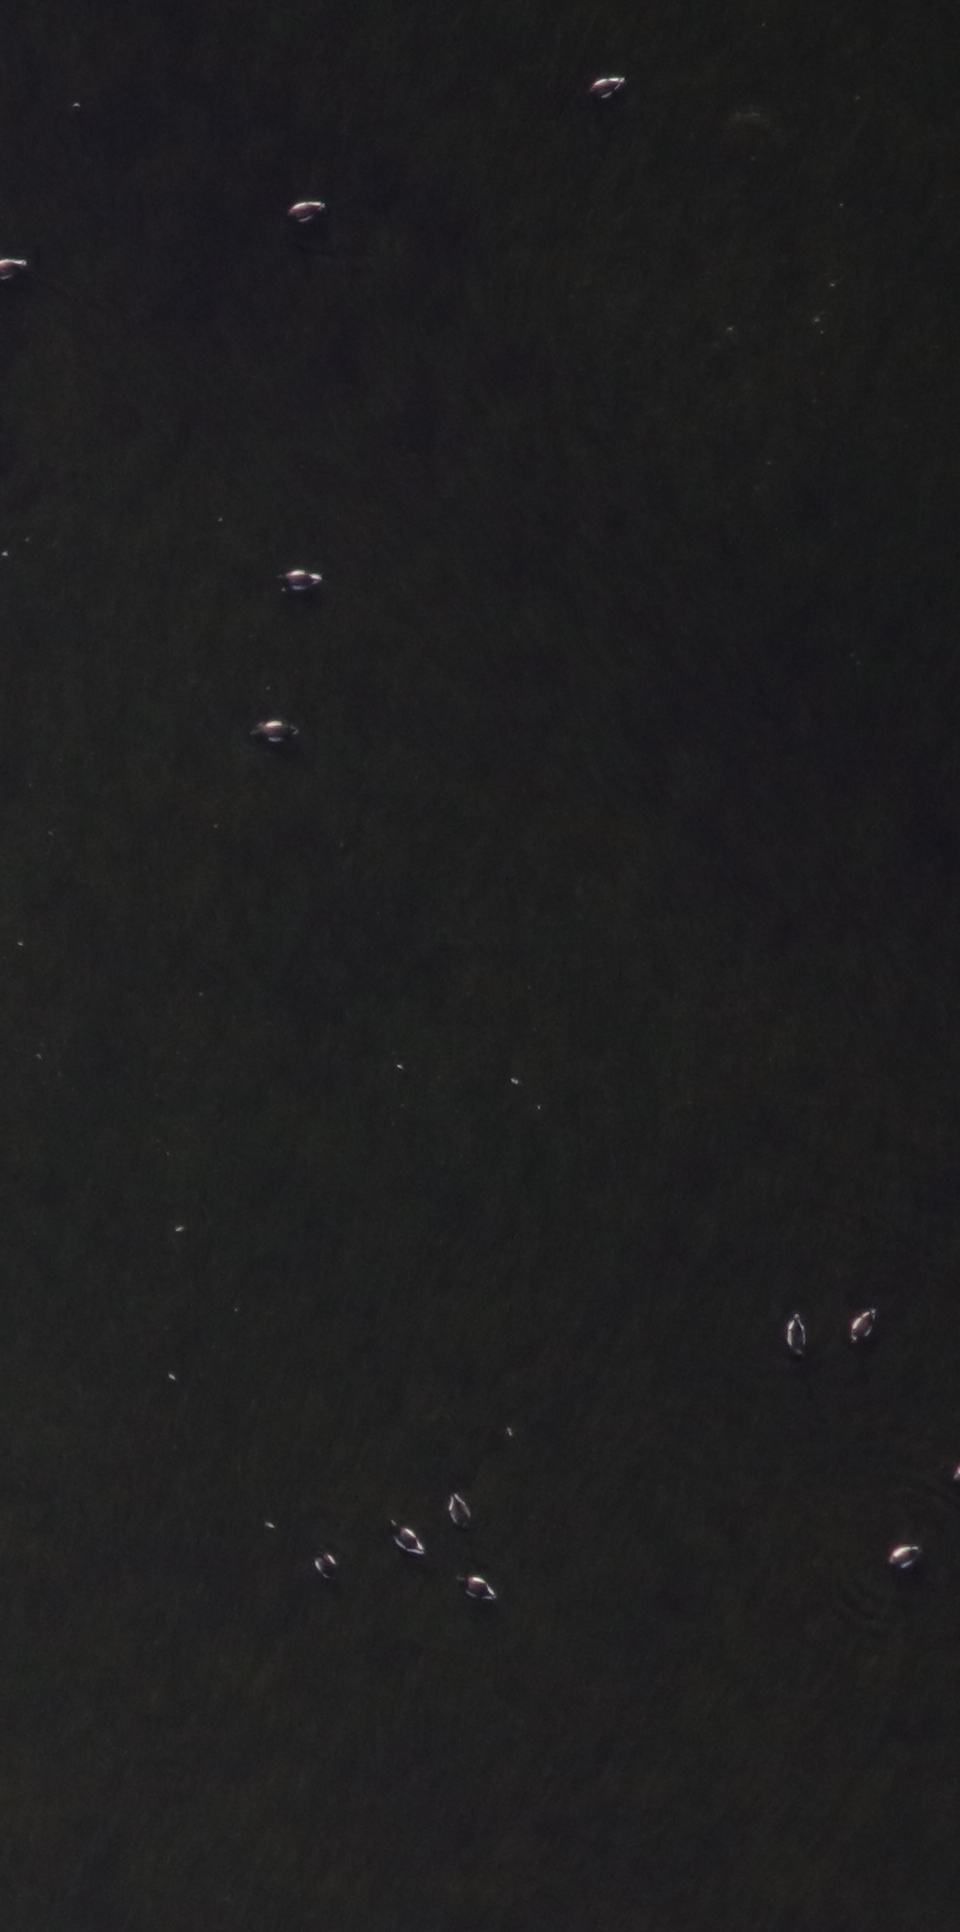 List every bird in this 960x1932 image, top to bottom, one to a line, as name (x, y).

brant (608, 83)
brant (303, 213)
brant (6, 270)
brant (296, 580)
brant (273, 731)
brant (863, 1326)
brant (797, 1337)
brant (461, 1512)
brant (405, 1539)
brant (906, 1557)
brant (328, 1567)
brant (475, 1586)